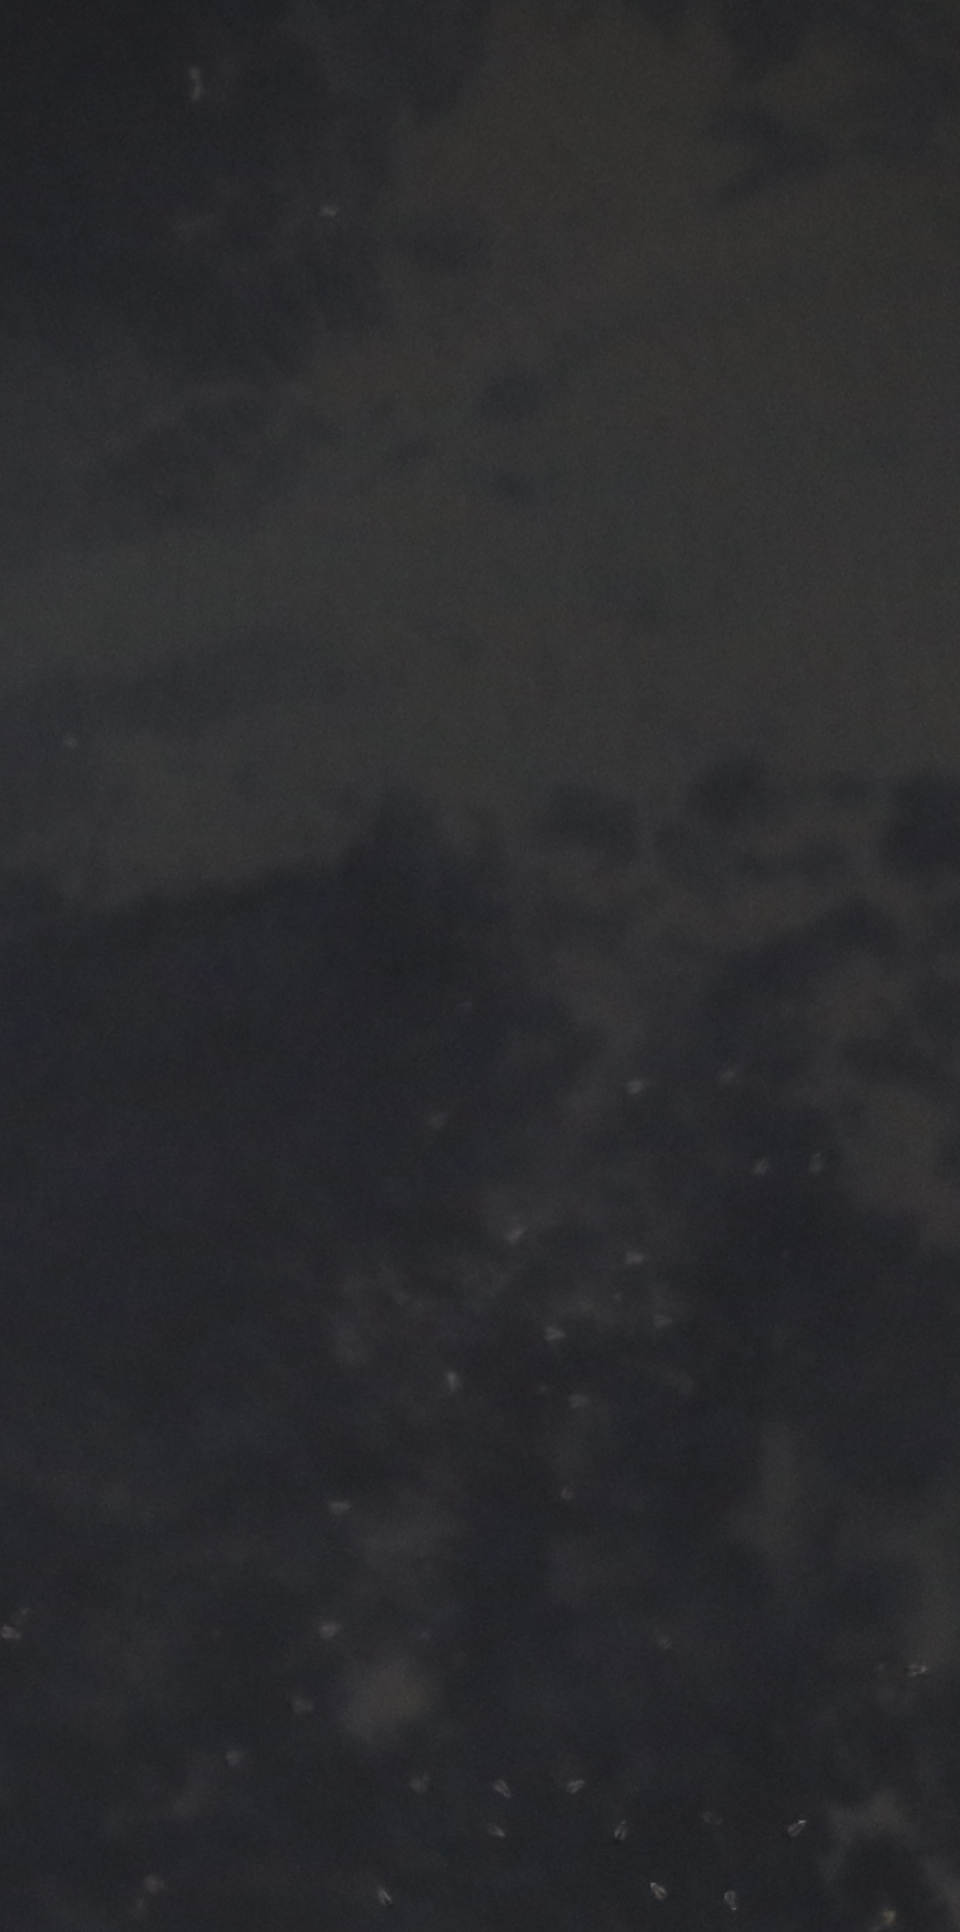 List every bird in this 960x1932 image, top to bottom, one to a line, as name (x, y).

other bird (206, 78)
other bird (330, 220)
other bird (732, 1076)
other bird (640, 1081)
other bird (437, 1124)
other bird (824, 1160)
other bird (759, 1162)
other bird (491, 1228)
other bird (634, 1252)
other bird (664, 1321)
other bird (547, 1323)
other bird (451, 1377)
other bird (592, 1399)
other bird (561, 1499)
other bird (339, 1503)
other bird (21, 1615)
other bird (329, 1620)
other bird (215, 1628)
other bird (438, 1634)
other bird (6, 1640)
other bird (660, 1647)
other bird (883, 1671)
other bird (918, 1672)
other bird (318, 1698)
other bird (242, 1759)
other bird (505, 1784)
other bird (430, 1785)
other bird (588, 1792)
other bird (709, 1819)
other bird (796, 1820)
other bird (623, 1828)
other bird (504, 1836)
other bird (157, 1882)
other bird (661, 1883)
other bird (400, 1893)
other bird (737, 1905)